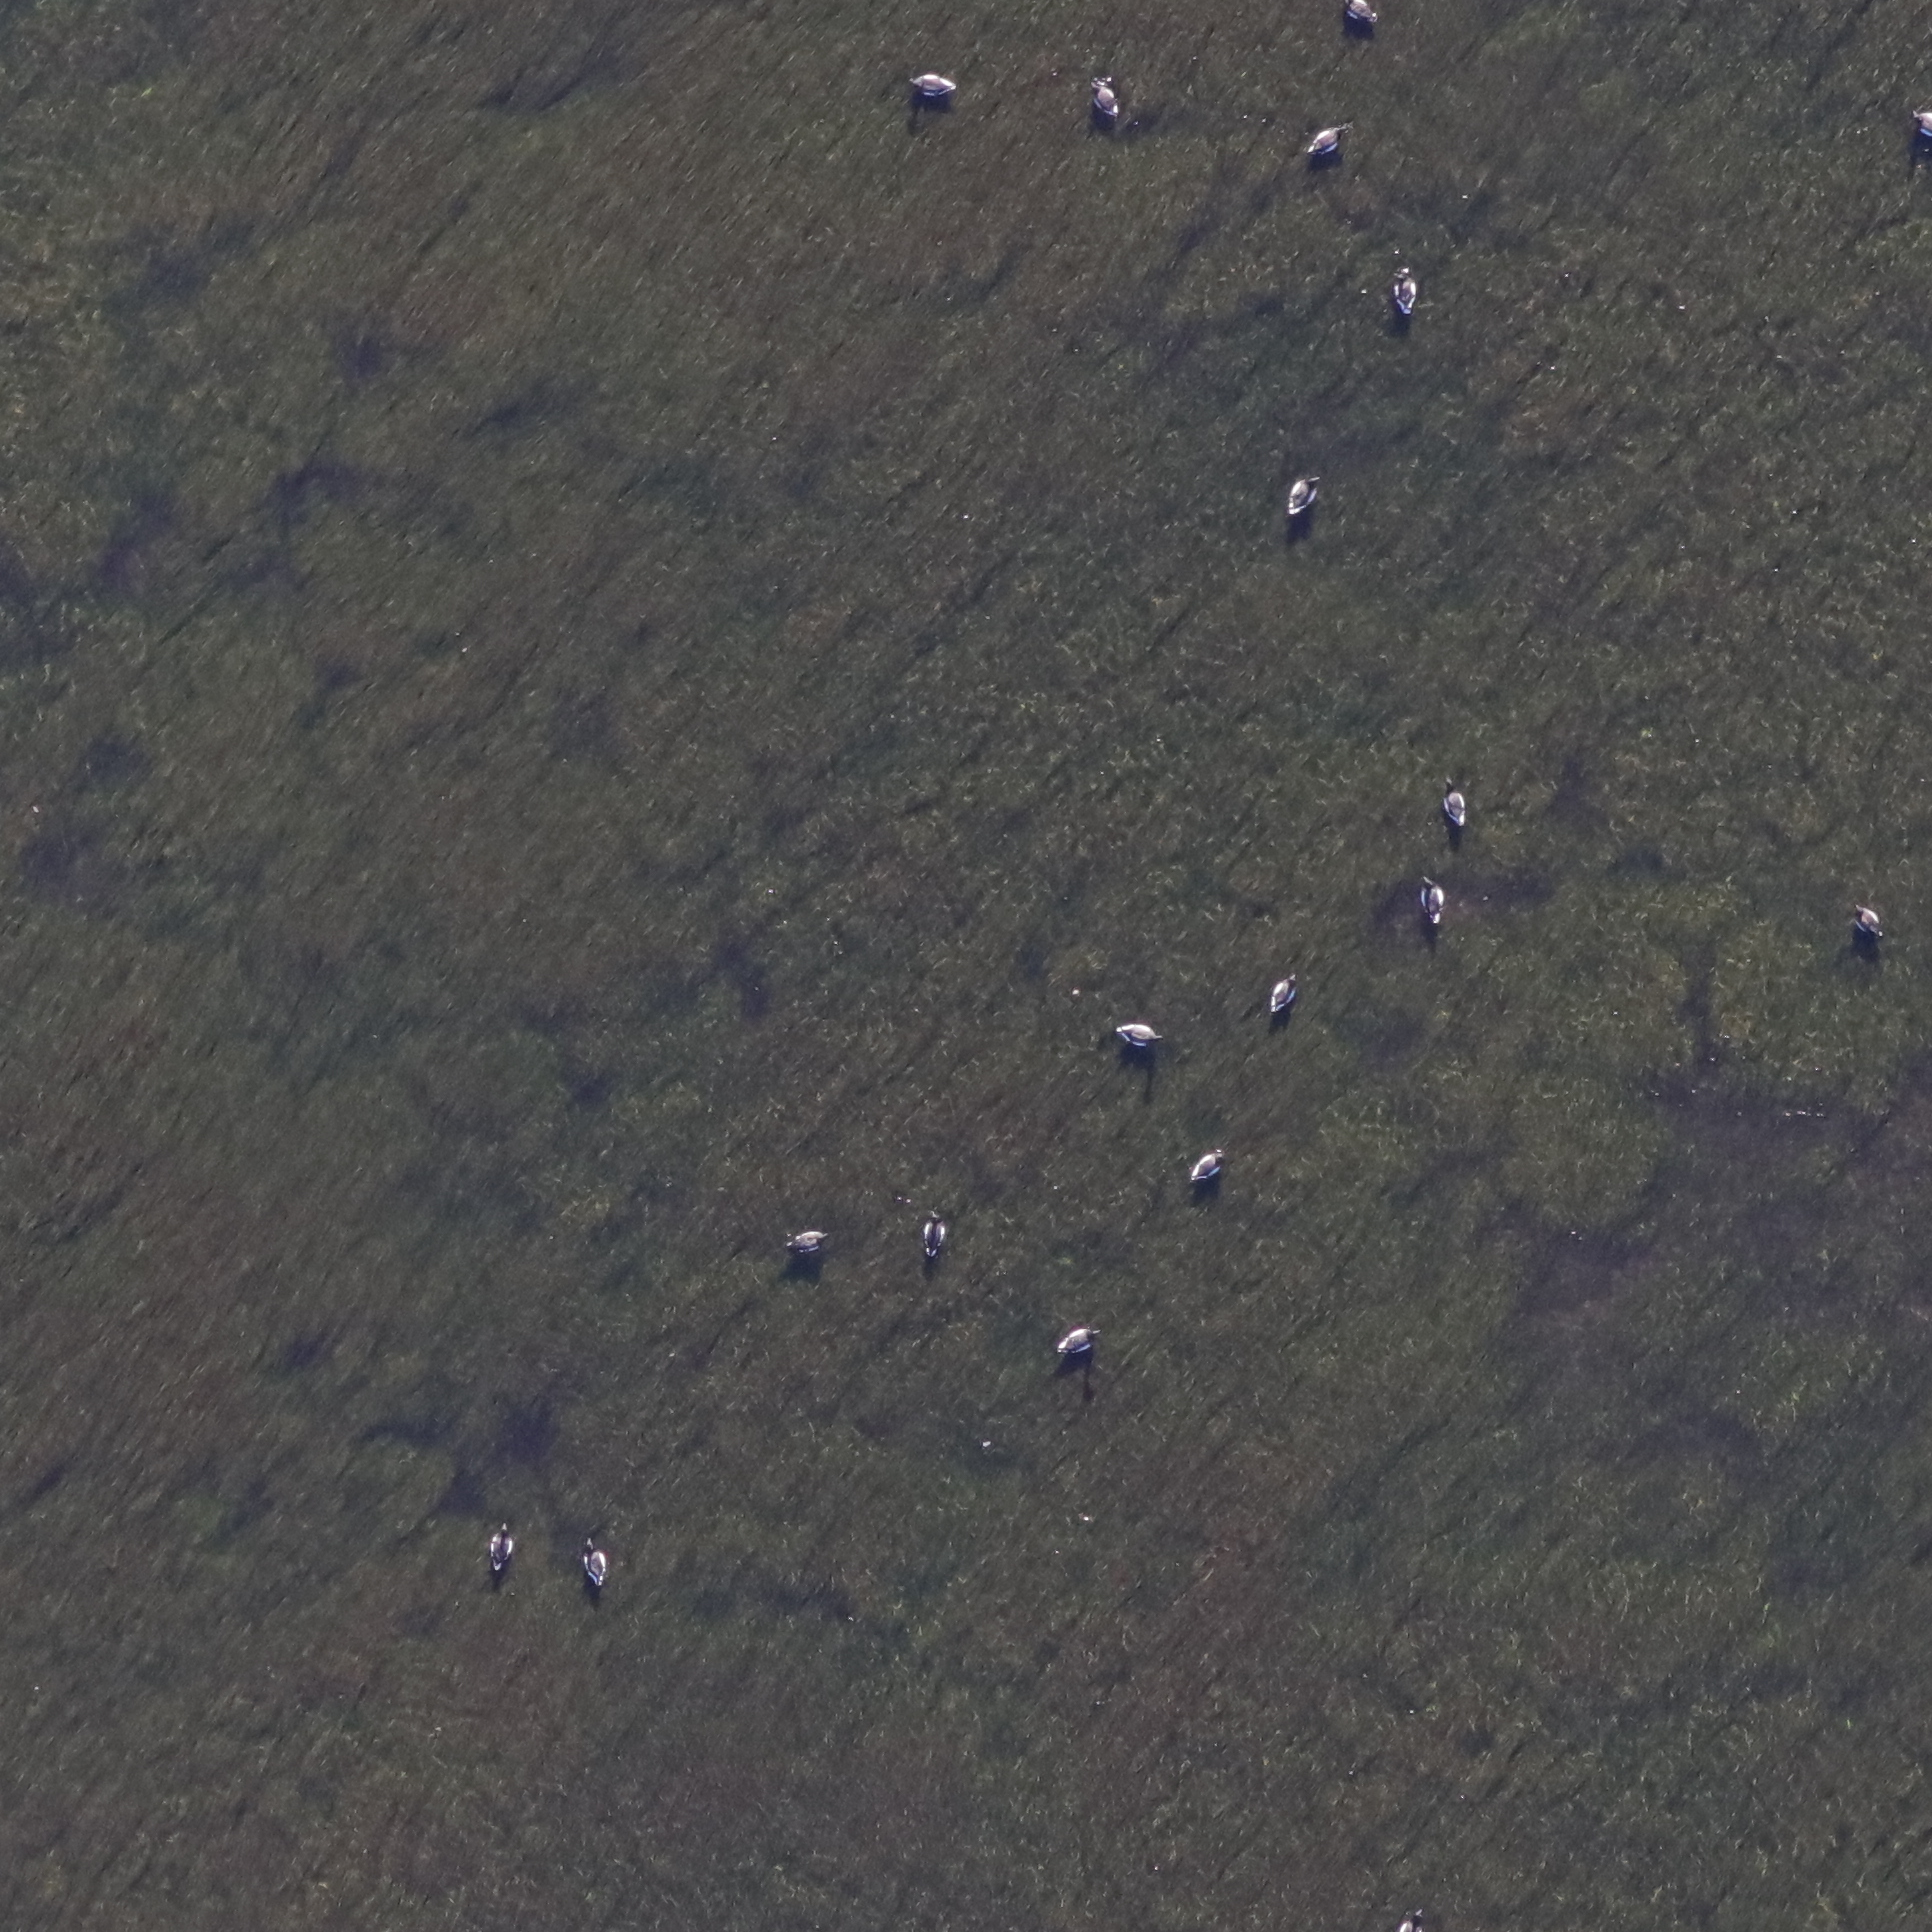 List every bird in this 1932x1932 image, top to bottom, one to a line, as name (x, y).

brant (1359, 9)
brant (933, 85)
brant (1105, 98)
brant (1326, 140)
brant (1406, 291)
brant (1302, 495)
brant (1453, 804)
brant (1431, 902)
brant (1867, 920)
brant (1283, 993)
brant (1137, 1035)
brant (1206, 1167)
brant (935, 1235)
brant (808, 1241)
brant (1077, 1340)
brant (499, 1551)
brant (594, 1564)